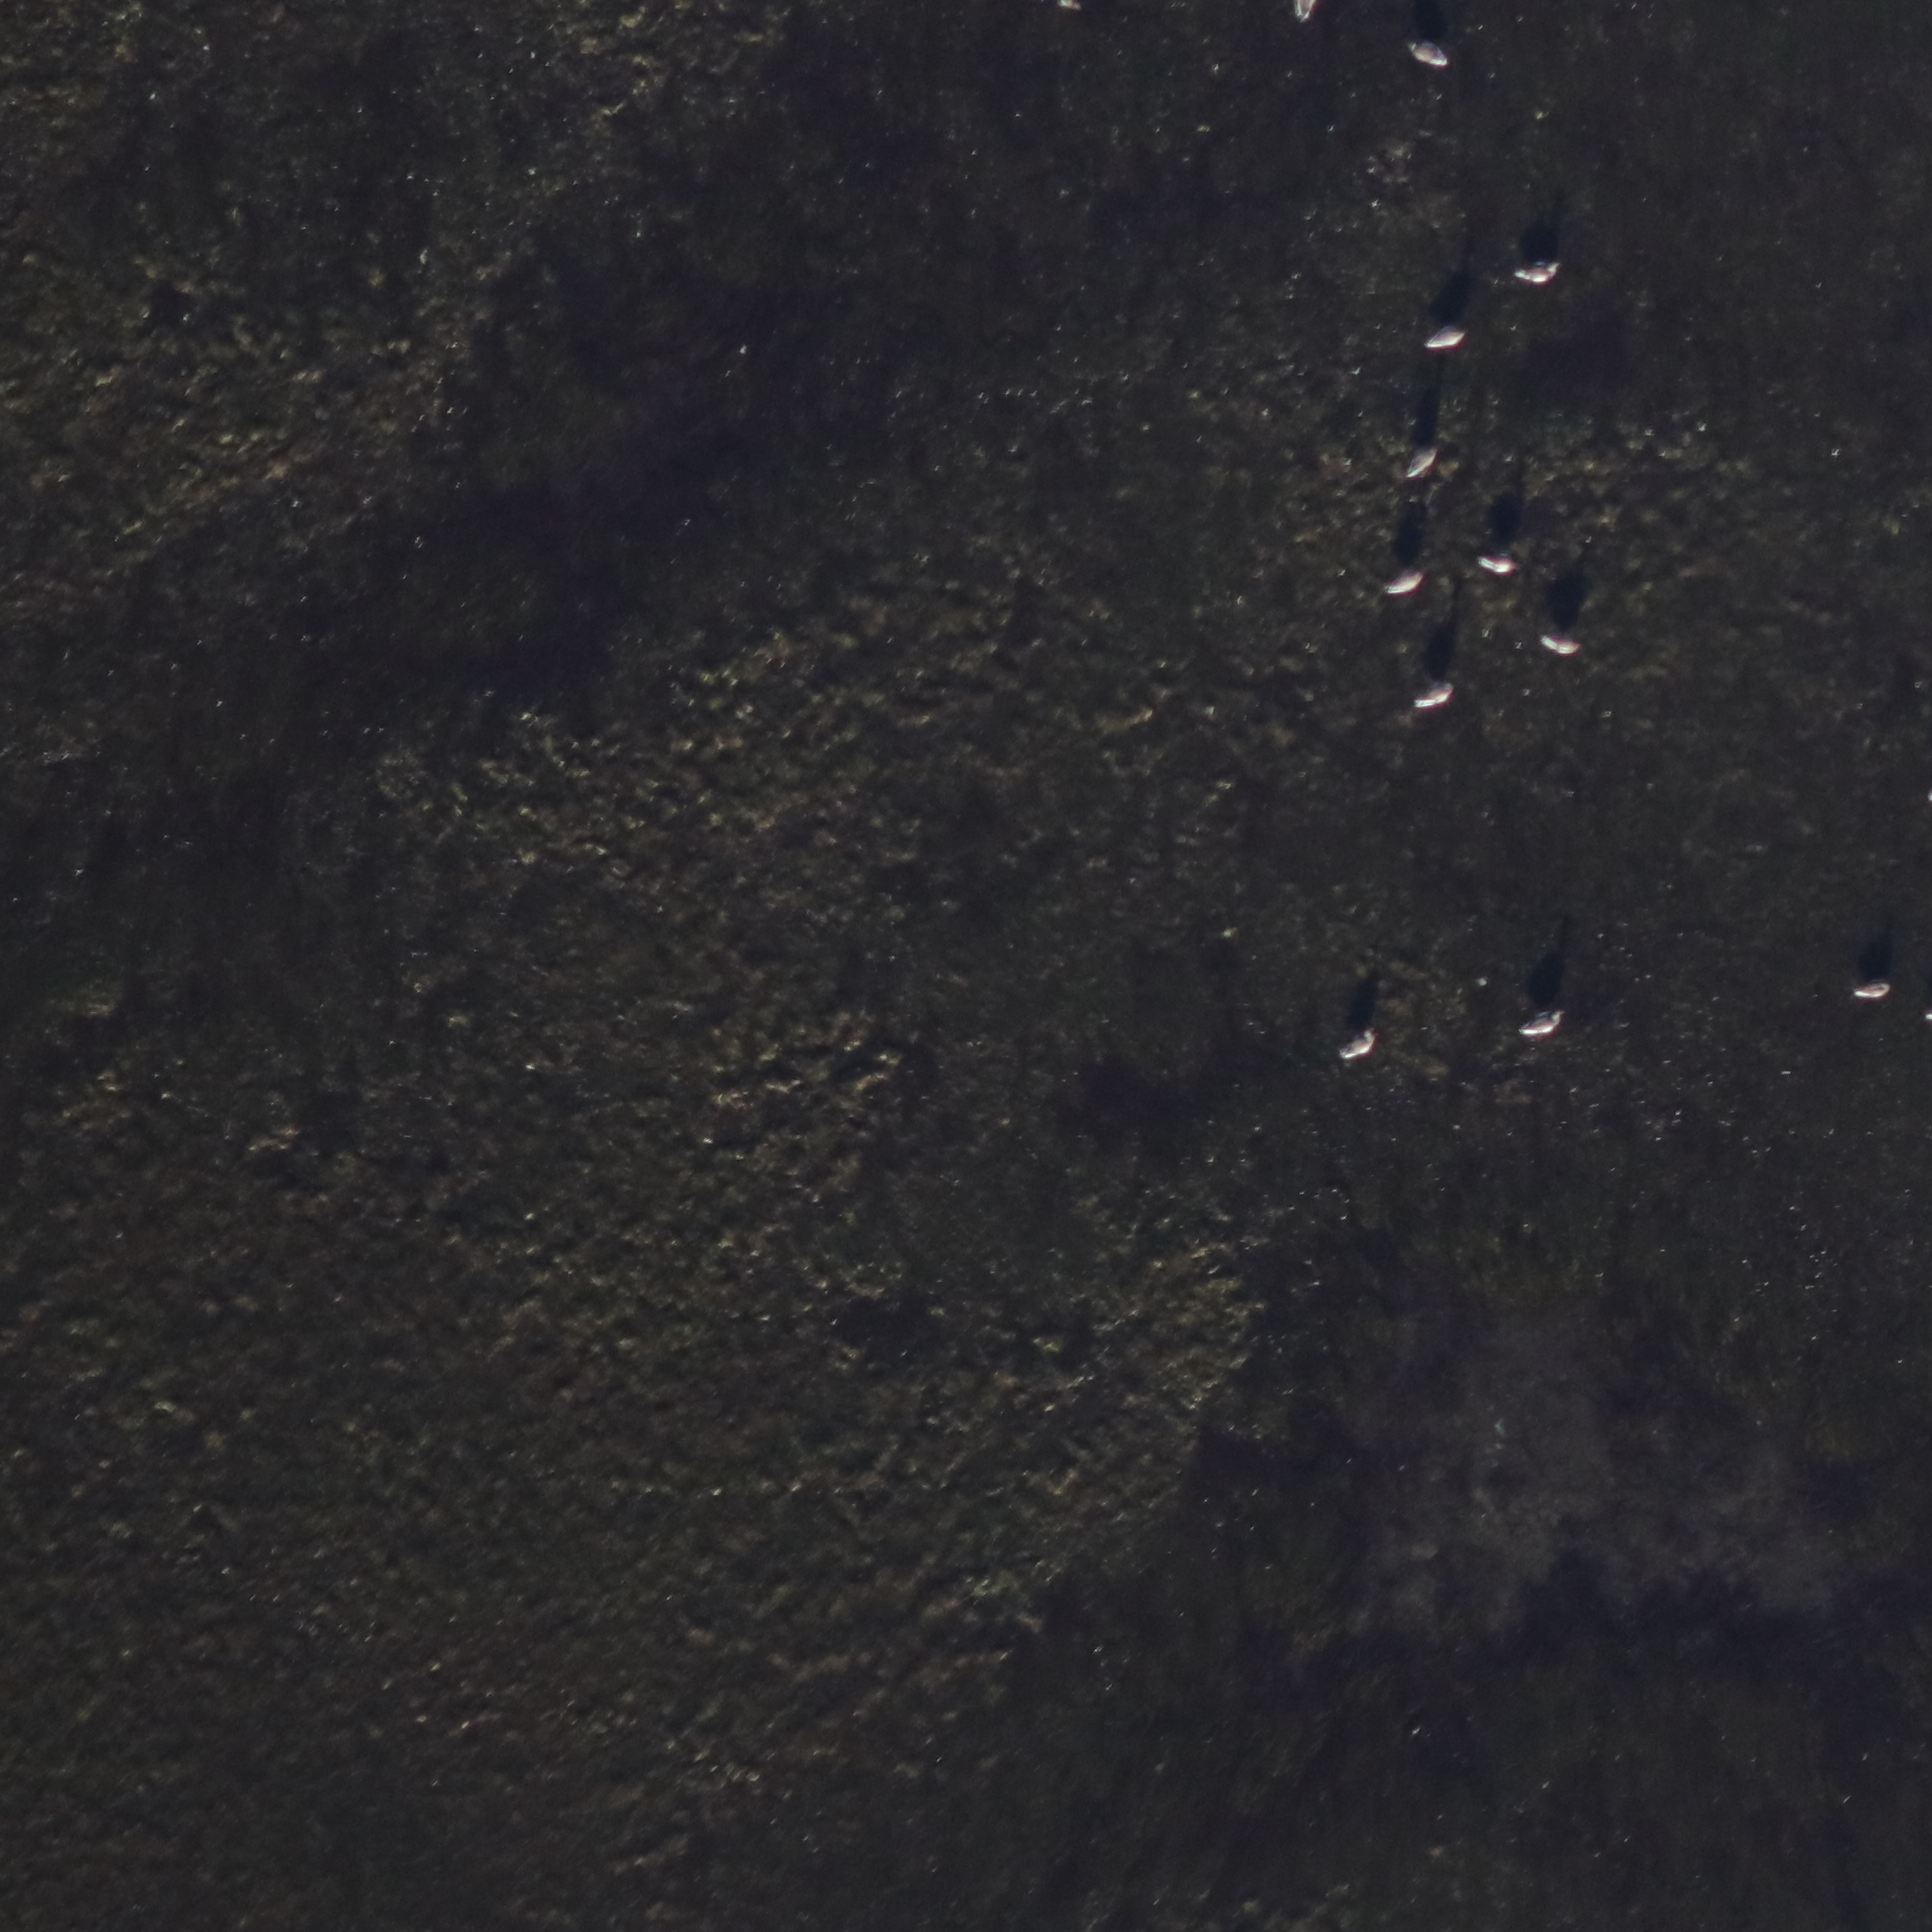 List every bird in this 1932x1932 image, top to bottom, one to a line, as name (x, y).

brant (1429, 55)
brant (1537, 270)
brant (1443, 337)
brant (1419, 459)
brant (1497, 560)
brant (1405, 577)
brant (1563, 643)
brant (1433, 693)
brant (1873, 988)
brant (1541, 1023)
brant (1365, 1047)